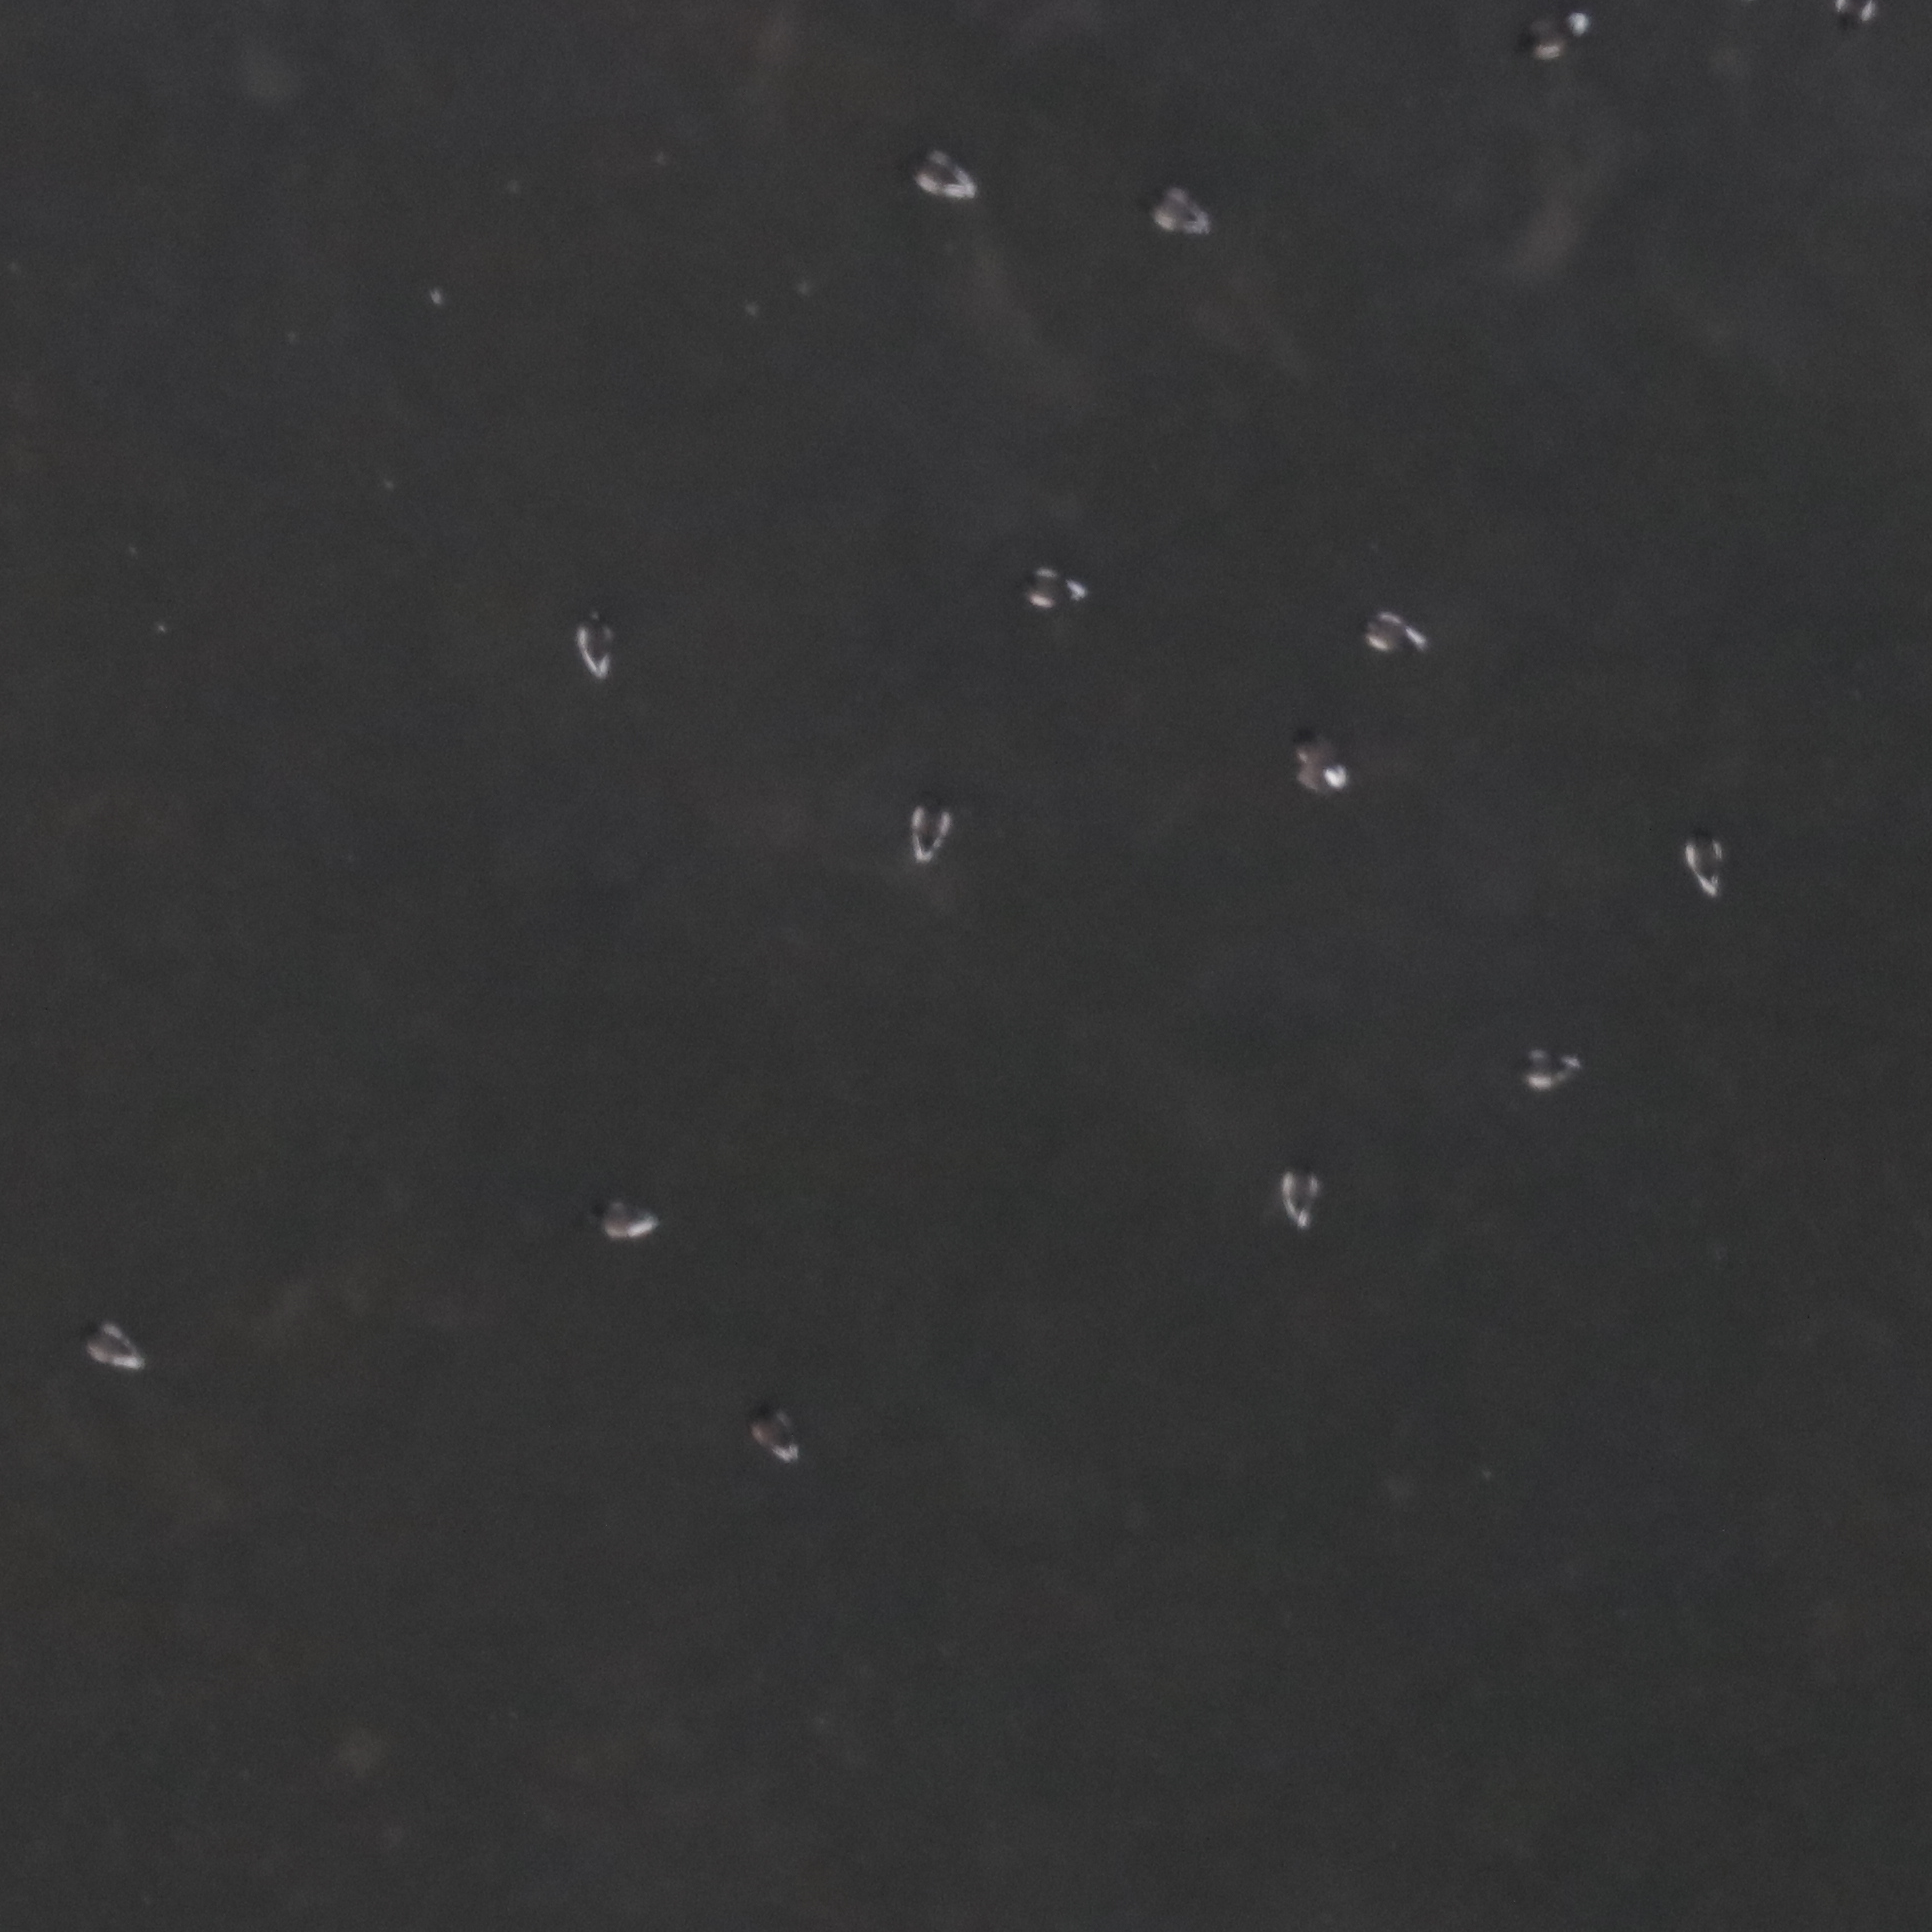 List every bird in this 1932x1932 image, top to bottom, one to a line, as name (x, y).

brant (1551, 38)
brant (941, 173)
brant (1177, 210)
brant (1051, 591)
brant (1391, 632)
brant (595, 645)
brant (1316, 767)
brant (931, 829)
brant (1706, 860)
brant (1548, 1066)
brant (1301, 1192)
brant (625, 1218)
brant (109, 1345)
brant (773, 1434)